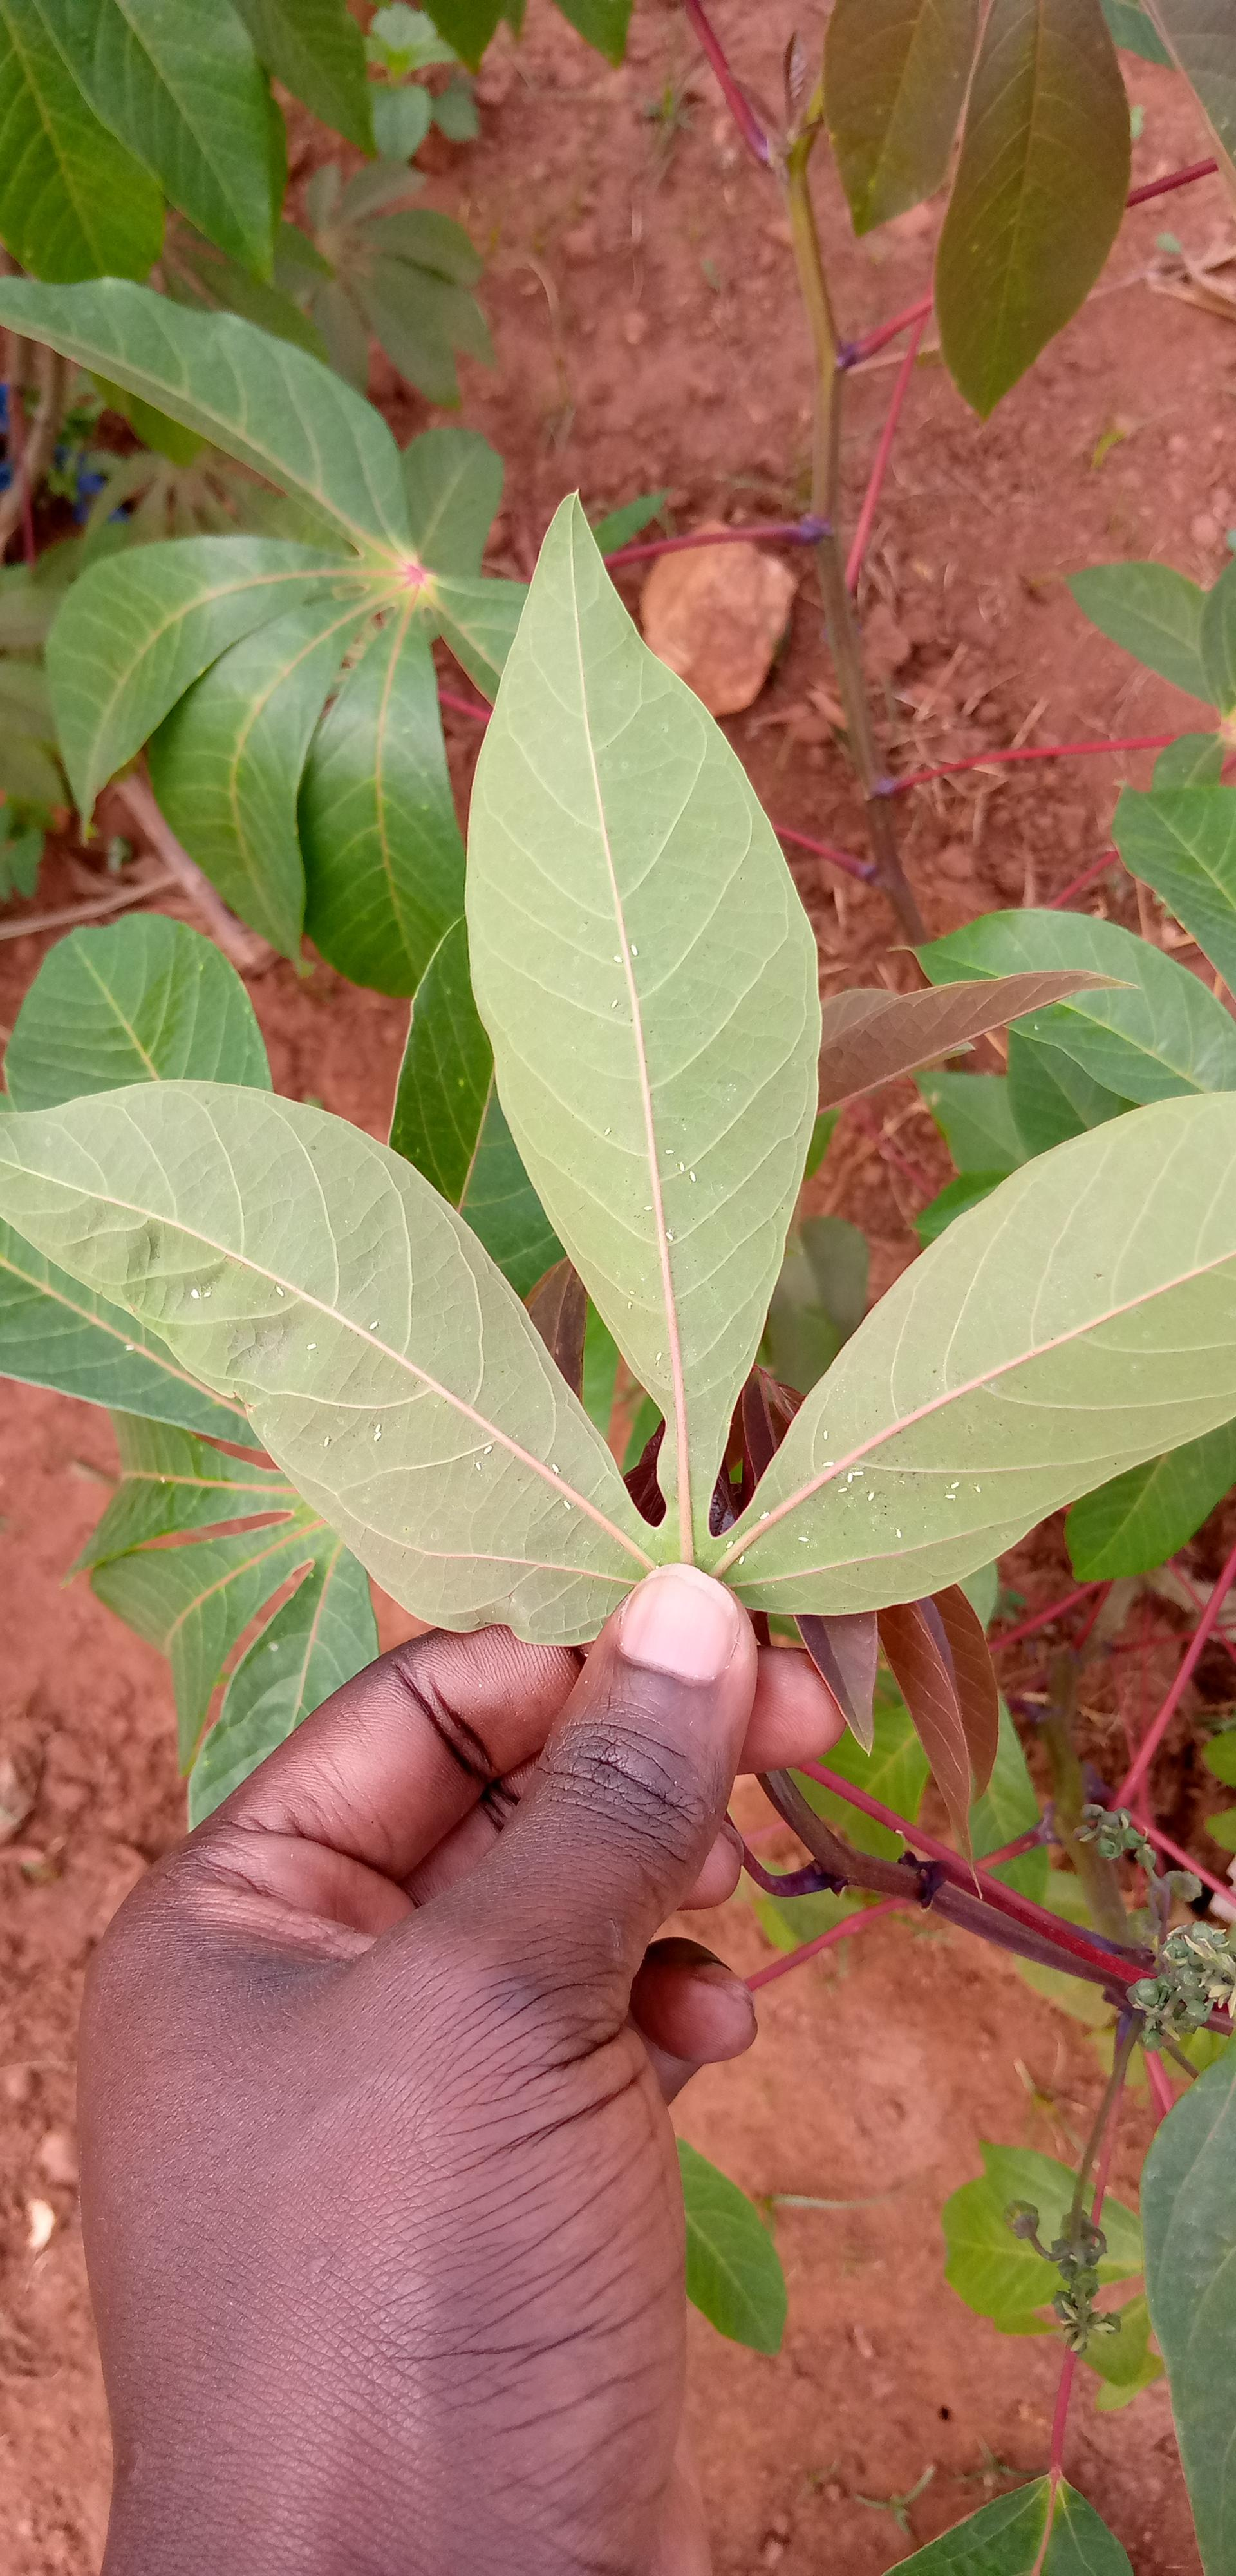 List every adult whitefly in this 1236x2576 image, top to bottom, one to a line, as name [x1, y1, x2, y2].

whitefly [630, 943, 639, 957]
whitefly [612, 954, 624, 965]
whitefly [609, 998, 620, 1010]
whitefly [603, 1126, 613, 1137]
whitefly [664, 1148, 675, 1155]
whitefly [679, 1160, 686, 1172]
whitefly [689, 1170, 698, 1183]
whitefly [642, 1204, 654, 1212]
whitefly [665, 1231, 675, 1242]
whitefly [276, 1285, 286, 1298]
whitefly [192, 1289, 200, 1300]
whitefly [203, 1291, 212, 1298]
whitefly [190, 1291, 196, 1300]
whitefly [368, 1320, 379, 1331]
whitefly [305, 1342, 319, 1351]
whitefly [655, 1350, 663, 1361]
whitefly [373, 1423, 382, 1433]
whitefly [823, 1428, 830, 1441]
whitefly [373, 1430, 382, 1443]
whitefly [322, 1434, 335, 1450]
whitefly [483, 1444, 493, 1455]
whitefly [474, 1461, 483, 1472]
whitefly [821, 1461, 836, 1467]
whitefly [551, 1462, 562, 1474]
whitefly [852, 1470, 865, 1477]
whitefly [847, 1471, 853, 1484]
whitefly [950, 1480, 960, 1490]
whitefly [974, 1484, 983, 1494]
whitefly [836, 1486, 849, 1495]
whitefly [866, 1491, 876, 1502]
whitefly [944, 1493, 957, 1500]
whitefly [562, 1499, 573, 1511]
whitefly [759, 1511, 770, 1520]
whitefly [894, 1526, 903, 1540]
whitefly [796, 1535, 810, 1544]
whitefly [725, 1540, 734, 1550]
whitefly [737, 1555, 748, 1565]